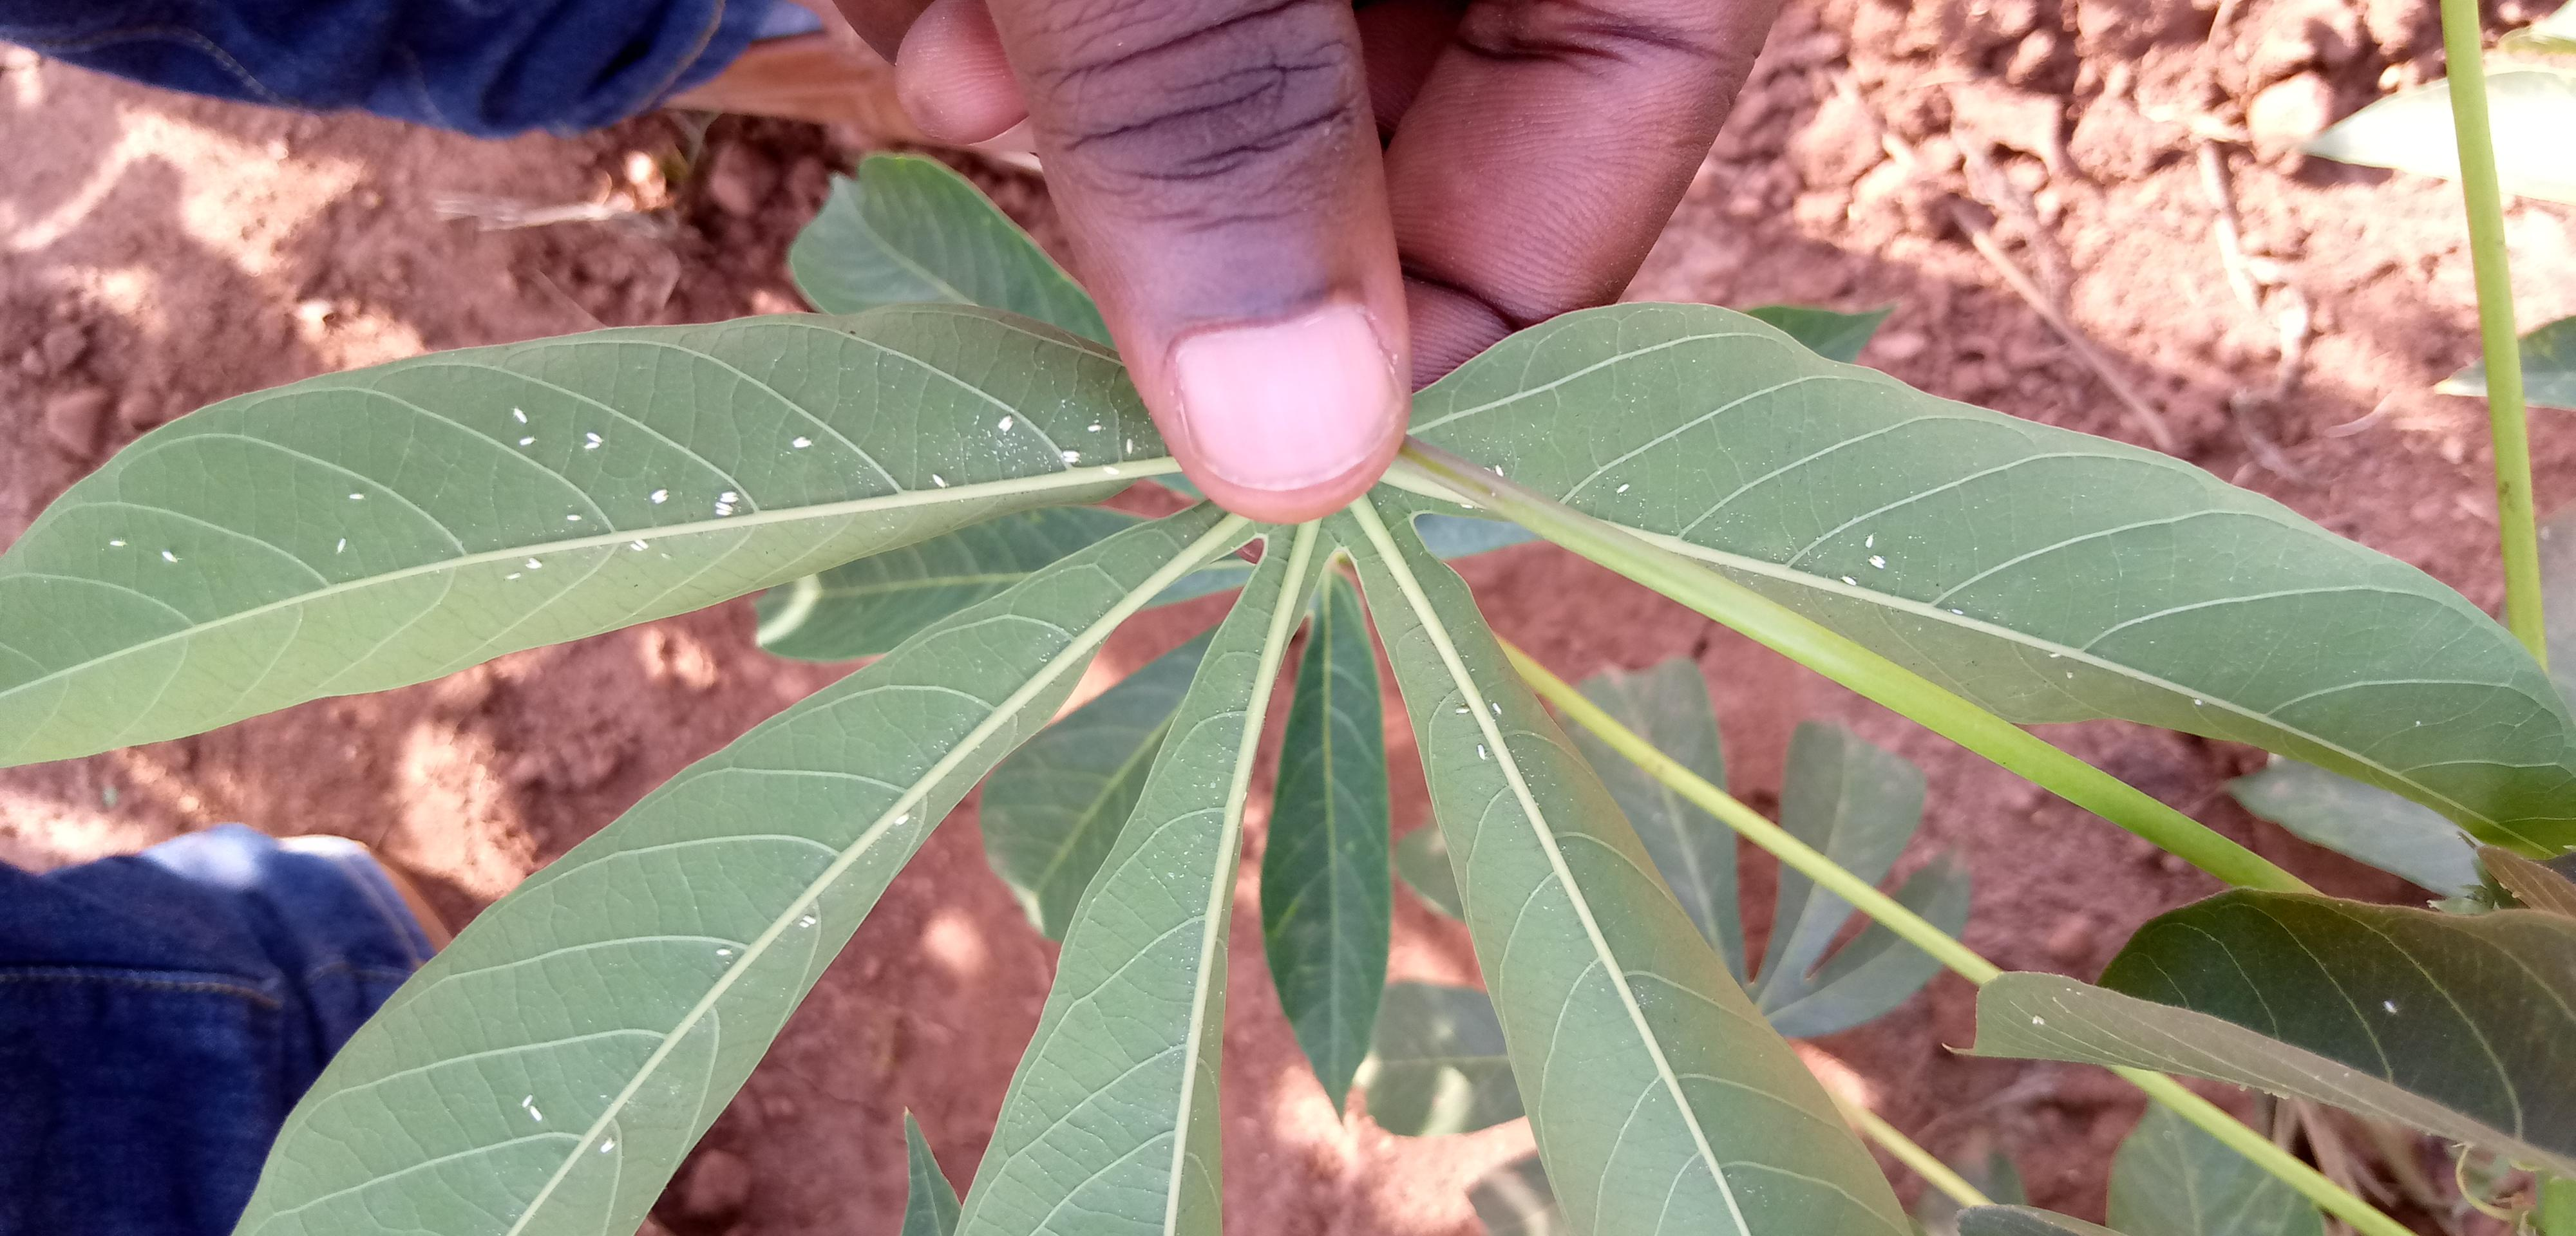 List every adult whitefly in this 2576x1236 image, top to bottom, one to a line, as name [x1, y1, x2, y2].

whitefly [511, 406, 531, 425]
whitefly [997, 414, 1012, 429]
whitefly [1084, 422, 1107, 433]
whitefly [1003, 423, 1012, 434]
whitefly [585, 431, 605, 445]
whitefly [1124, 434, 1137, 458]
whitefly [517, 435, 536, 447]
whitefly [791, 435, 808, 444]
whitefly [794, 439, 814, 451]
whitefly [582, 442, 601, 450]
whitefly [1062, 449, 1083, 458]
whitefly [1063, 457, 1084, 464]
whitefly [1493, 462, 1506, 478]
whitefly [1103, 464, 1122, 476]
whitefly [930, 472, 949, 489]
whitefly [1615, 482, 1633, 496]
whitefly [650, 488, 669, 500]
whitefly [347, 490, 366, 501]
whitefly [721, 490, 739, 498]
whitefly [654, 493, 670, 505]
whitefly [720, 496, 739, 503]
whitefly [714, 501, 735, 512]
whitefly [714, 509, 732, 518]
whitefly [563, 512, 587, 523]
whitefly [1862, 530, 1875, 550]
whitefly [336, 535, 350, 556]
whitefly [108, 538, 129, 551]
whitefly [160, 548, 184, 565]
whitefly [1871, 553, 1886, 566]
whitefly [1868, 556, 1885, 571]
whitefly [1838, 574, 1862, 588]
whitefly [1490, 699, 1504, 716]
whitefly [1452, 705, 1472, 717]
whitefly [1475, 742, 1488, 762]
whitefly [892, 809, 913, 828]
whitefly [801, 914, 820, 926]
whitefly [797, 919, 810, 930]
whitefly [714, 946, 734, 959]
whitefly [520, 1092, 535, 1109]
whitefly [529, 1103, 546, 1123]
whitefly [597, 1137, 618, 1157]